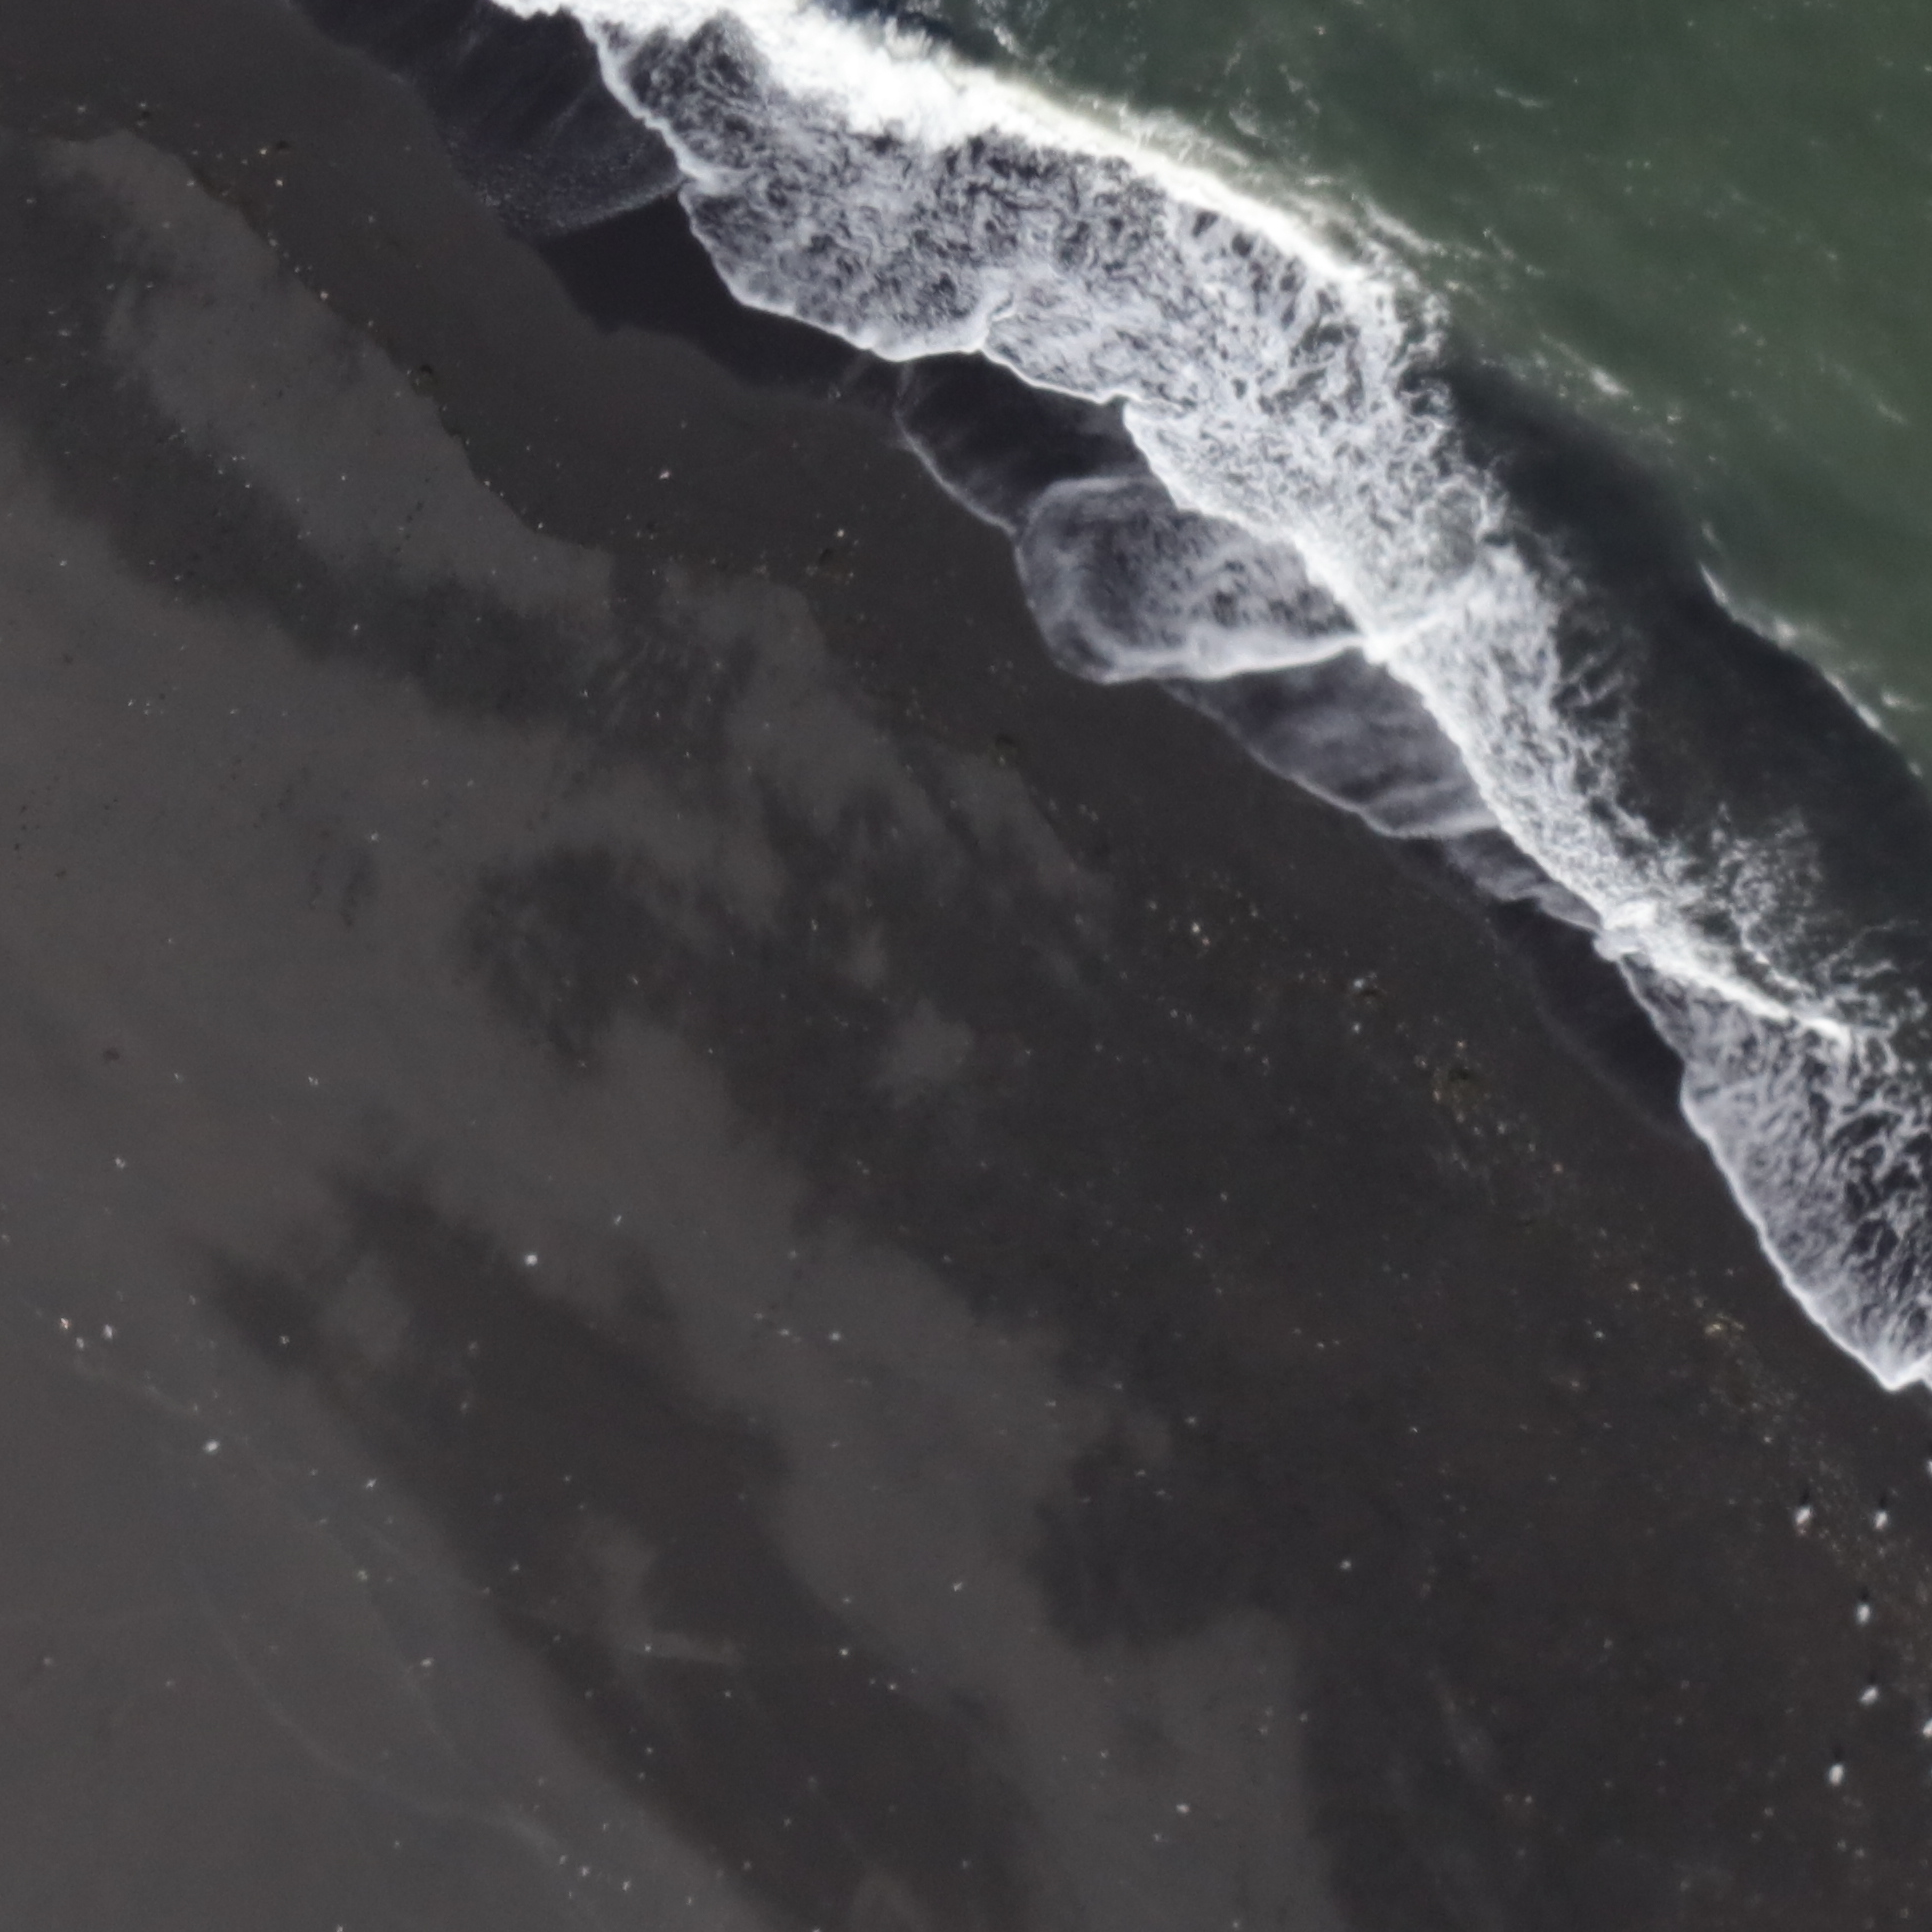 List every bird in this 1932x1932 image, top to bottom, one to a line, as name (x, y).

gull (1801, 1517)
gull (1881, 1519)
gull (1864, 1614)
gull (1877, 1692)
gull (1835, 1772)